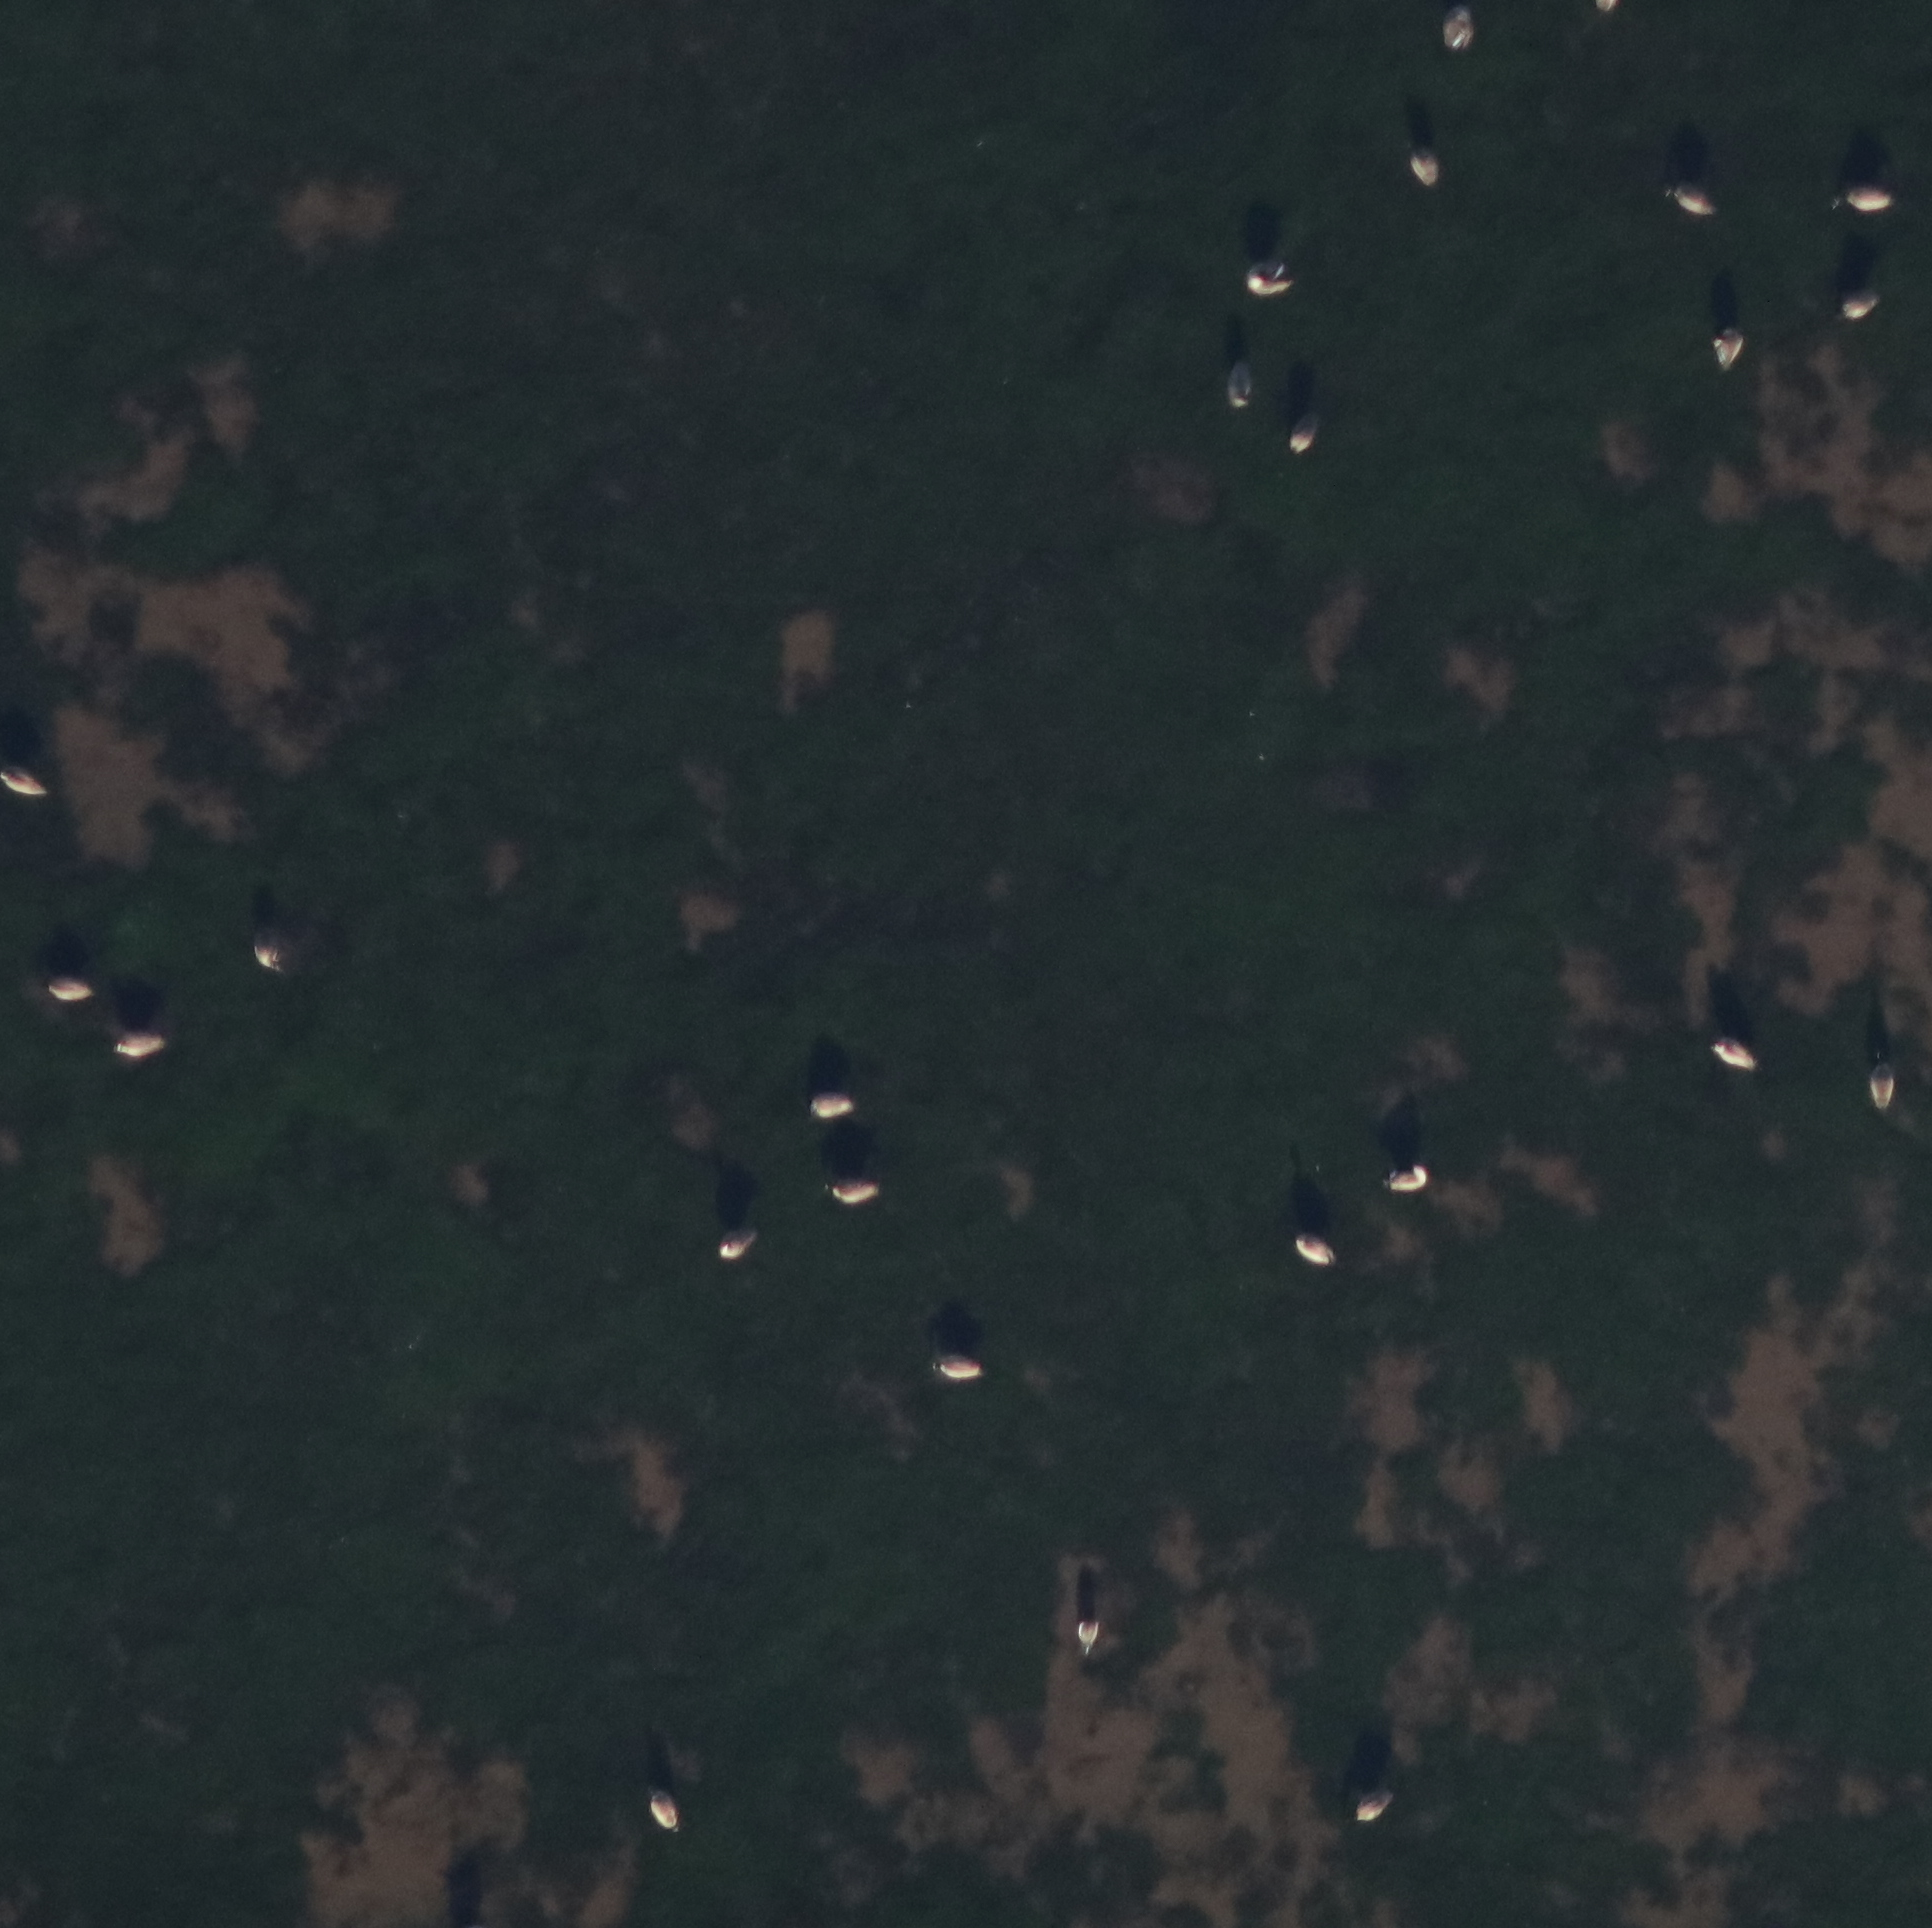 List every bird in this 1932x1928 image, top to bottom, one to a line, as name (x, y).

Canada goose (1459, 30)
Canada goose (1428, 167)
Canada goose (1691, 196)
Canada goose (1865, 196)
Canada goose (1263, 272)
Canada goose (1858, 303)
Canada goose (1728, 348)
Canada goose (1232, 397)
Canada goose (1301, 437)
Canada goose (23, 782)
Canada goose (268, 950)
Canada goose (68, 988)
Canada goose (140, 1040)
Canada goose (1734, 1052)
Canada goose (1883, 1086)
Canada goose (833, 1104)
Canada goose (1410, 1178)
Canada goose (857, 1189)
Canada goose (737, 1247)
Canada goose (1314, 1247)
Canada goose (960, 1365)
brant (1087, 1636)
Canada goose (1372, 1804)
Canada goose (667, 1806)